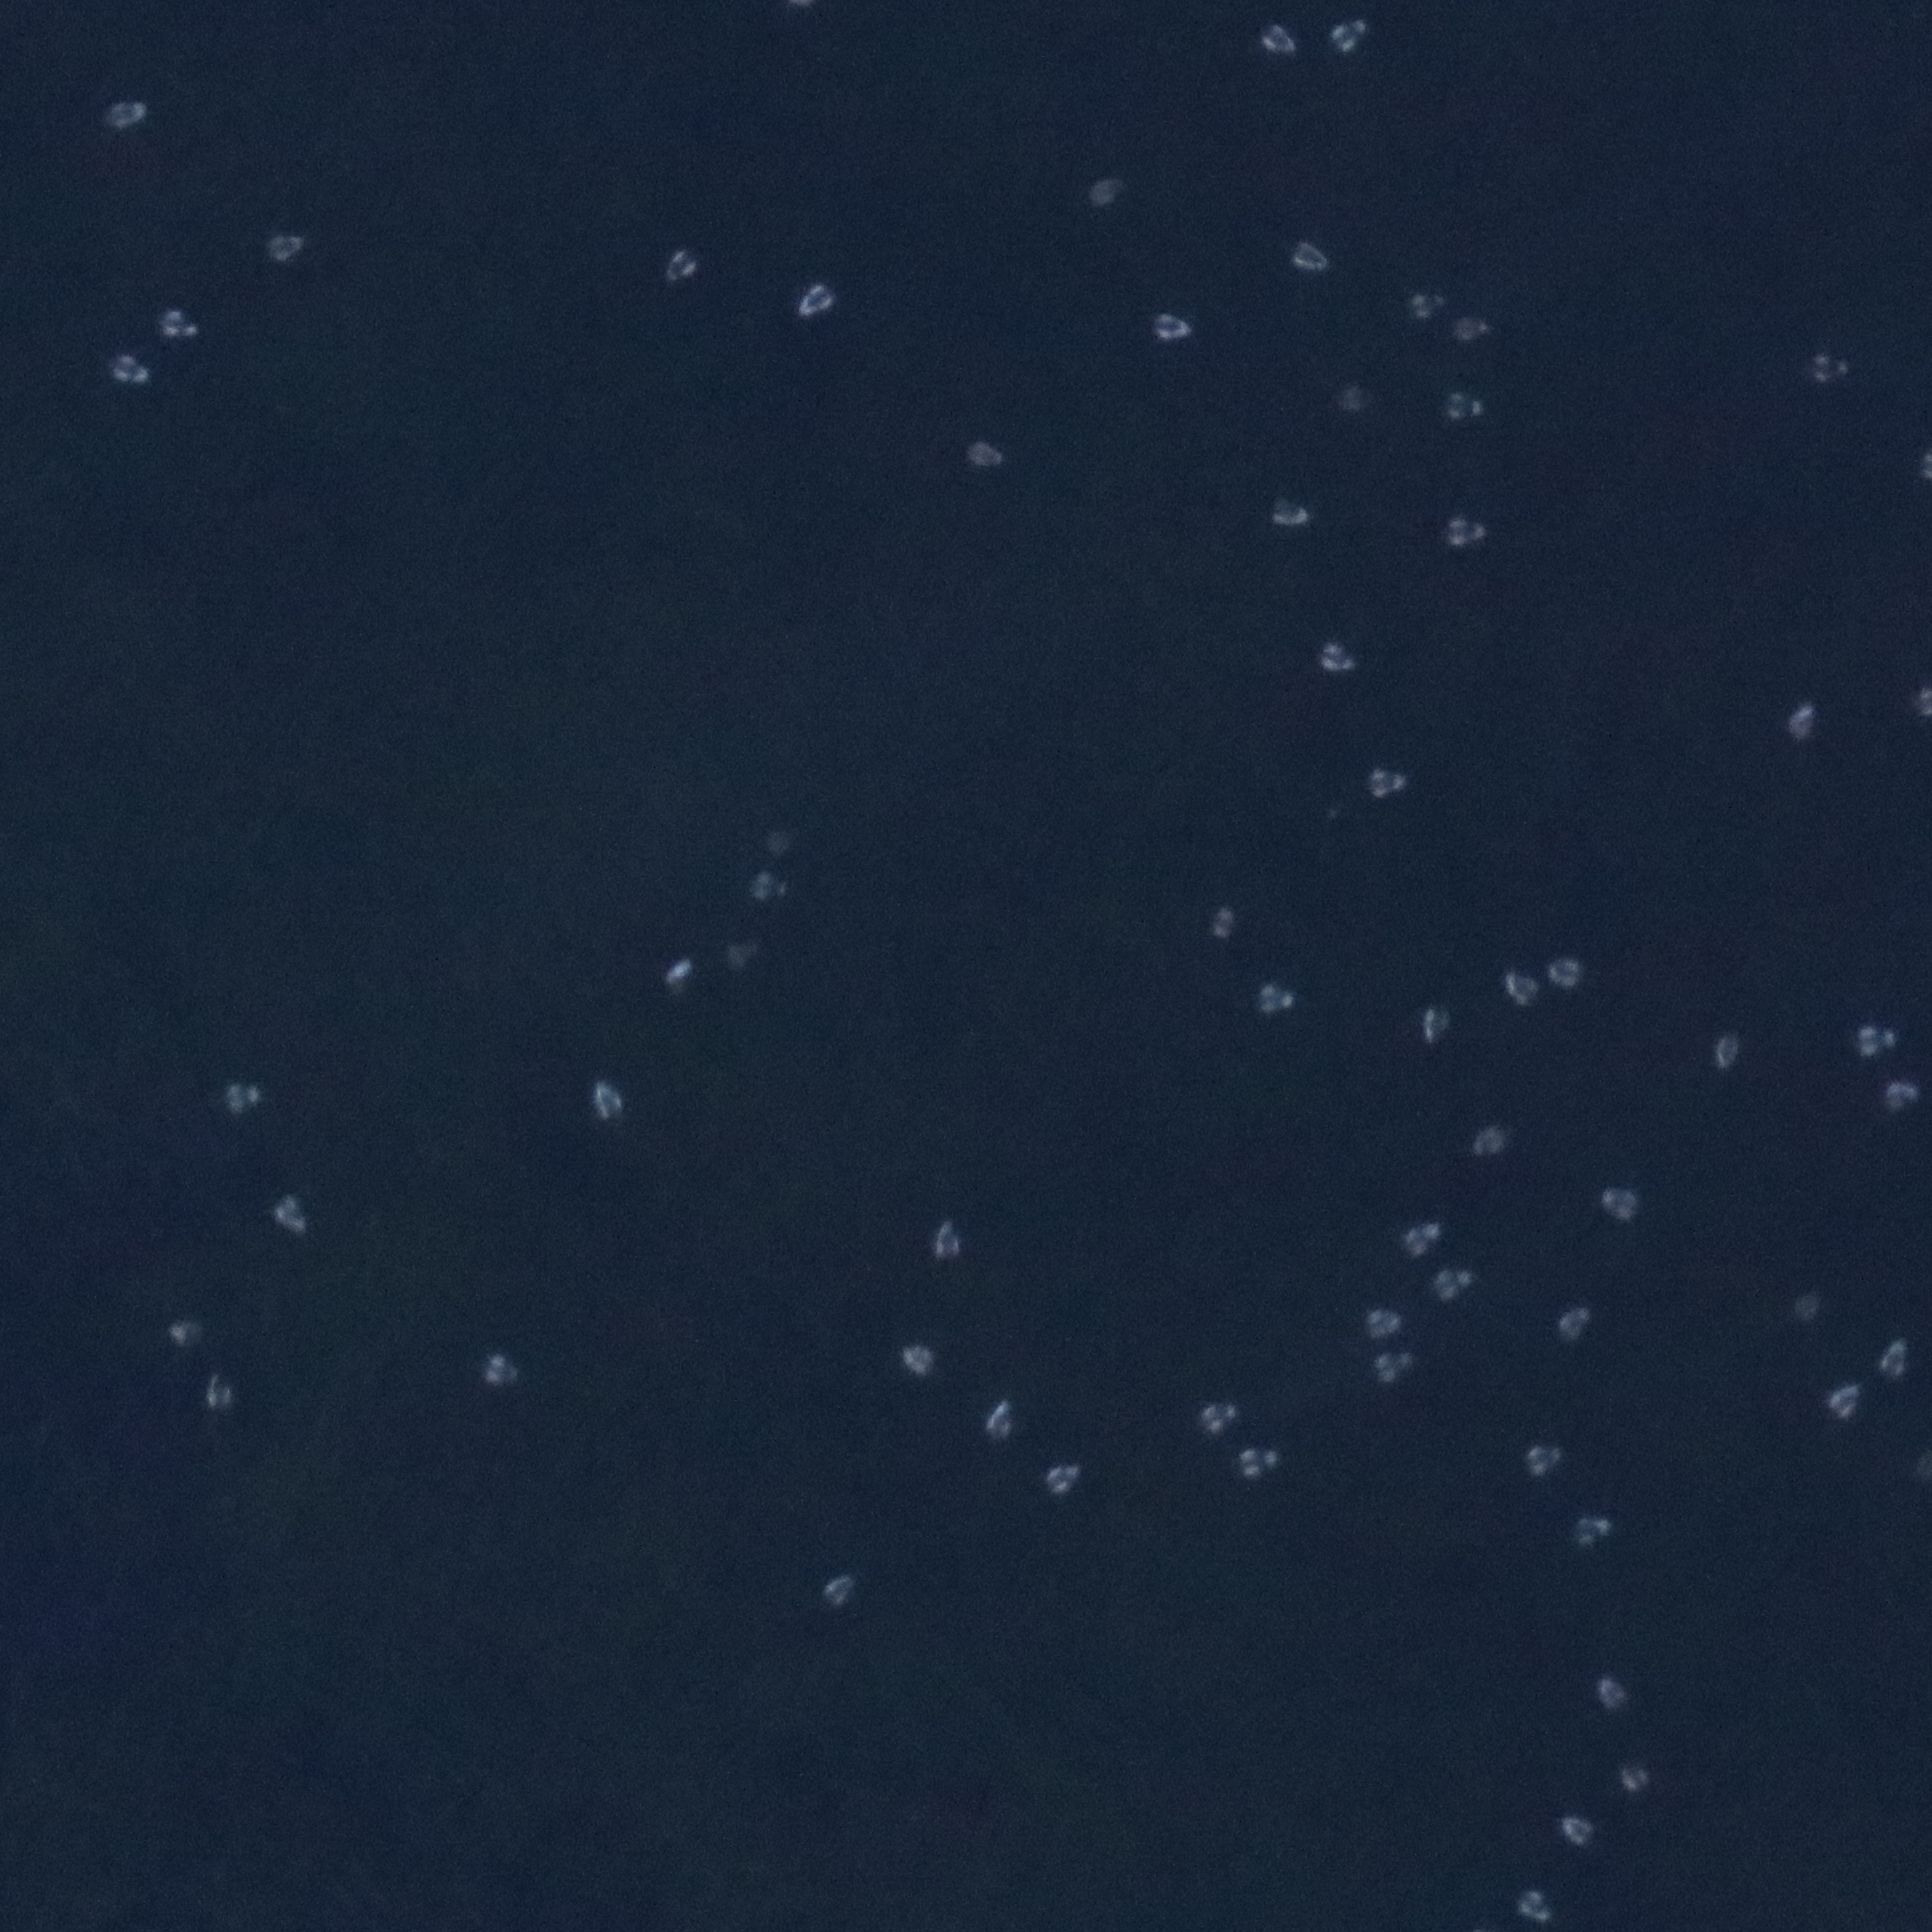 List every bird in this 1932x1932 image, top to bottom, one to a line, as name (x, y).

brant (1338, 32)
brant (1281, 40)
brant (119, 113)
brant (1106, 190)
brant (282, 242)
brant (1308, 255)
brant (680, 271)
brant (814, 304)
brant (1426, 304)
brant (172, 320)
brant (1169, 326)
brant (1475, 331)
brant (1826, 363)
brant (133, 370)
brant (1352, 394)
brant (1465, 404)
brant (988, 457)
brant (1297, 509)
brant (1464, 525)
brant (1336, 656)
brant (1924, 704)
brant (1797, 722)
brant (1384, 785)
brant (780, 839)
brant (767, 885)
brant (1221, 923)
brant (740, 953)
brant (1574, 971)
brant (676, 976)
brant (1517, 984)
brant (1275, 1002)
brant (1436, 1024)
brant (1877, 1041)
brant (1721, 1045)
brant (1897, 1096)
brant (240, 1097)
brant (612, 1104)
brant (1488, 1139)
brant (1620, 1210)
brant (298, 1214)
brant (1420, 1239)
brant (948, 1248)
brant (1443, 1275)
brant (1806, 1306)
brant (1375, 1320)
brant (1570, 1328)
brant (188, 1338)
brant (1889, 1357)
brant (1386, 1364)
brant (911, 1366)
brant (505, 1377)
brant (225, 1390)
brant (1840, 1398)
brant (1001, 1412)
brant (1218, 1417)
brant (1540, 1458)
brant (1255, 1462)
brant (1929, 1466)
brant (1061, 1479)
brant (1587, 1529)
brant (836, 1589)
brant (1612, 1695)
brant (1637, 1776)
brant (1575, 1833)
brant (1535, 1904)